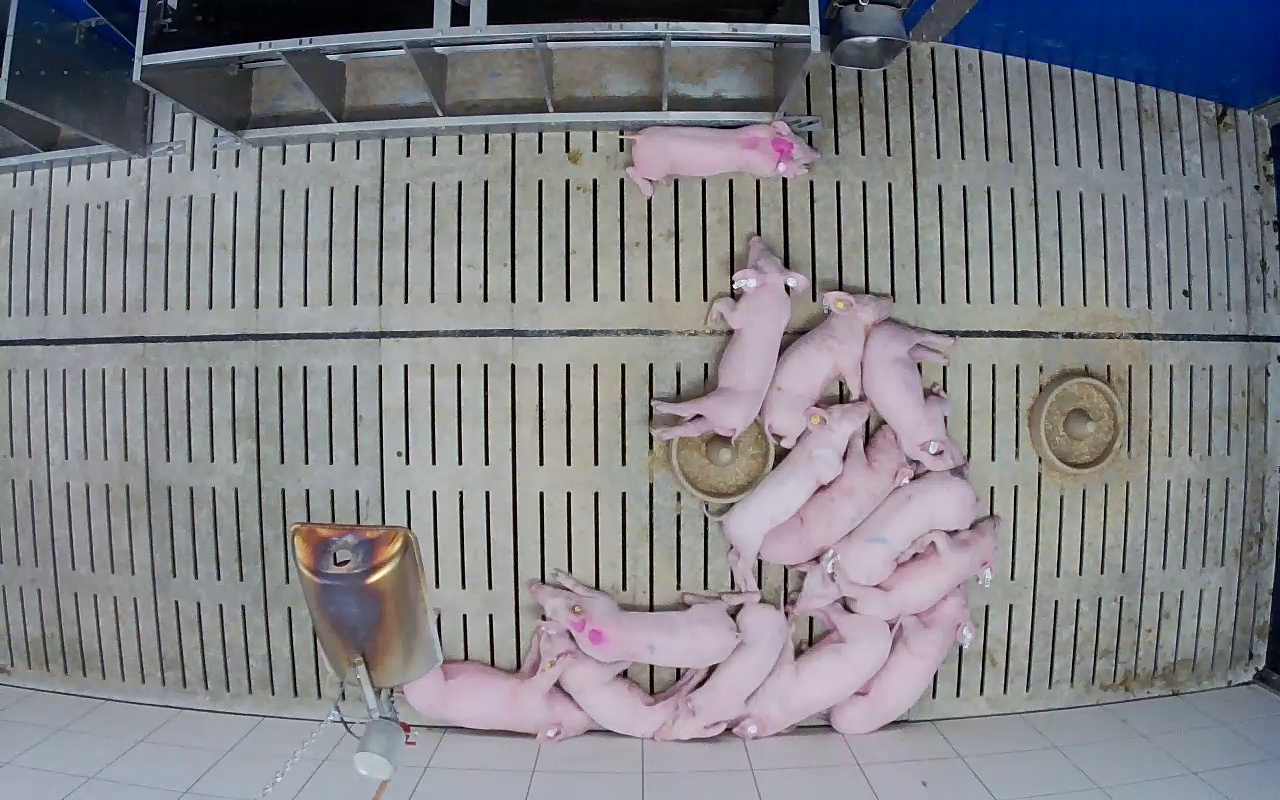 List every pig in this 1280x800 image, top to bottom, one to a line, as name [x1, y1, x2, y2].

pig [619, 121, 823, 199]
pig [651, 233, 812, 448]
pig [761, 290, 894, 452]
pig [862, 318, 967, 471]
pig [701, 398, 870, 599]
pig [757, 423, 915, 565]
pig [791, 472, 977, 615]
pig [832, 514, 1006, 622]
pig [530, 569, 746, 670]
pig [817, 579, 978, 735]
pig [653, 591, 792, 744]
pig [728, 592, 905, 741]
pig [534, 614, 708, 740]
pig [401, 633, 606, 742]